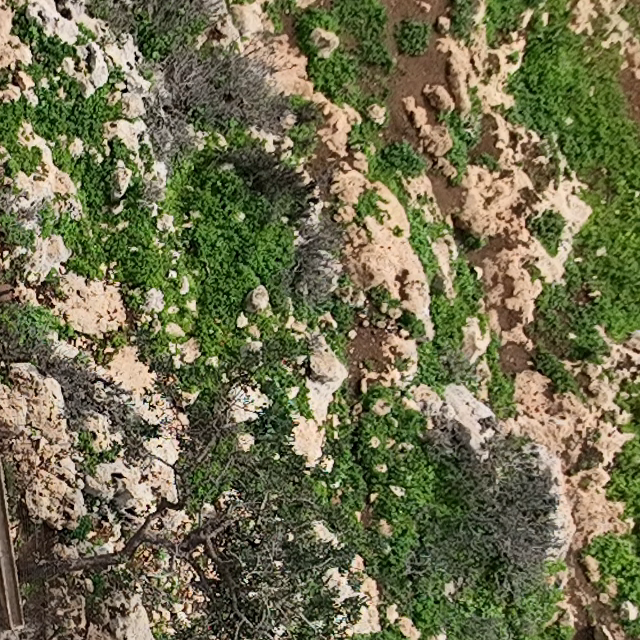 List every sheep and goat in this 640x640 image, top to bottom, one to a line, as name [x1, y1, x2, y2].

None